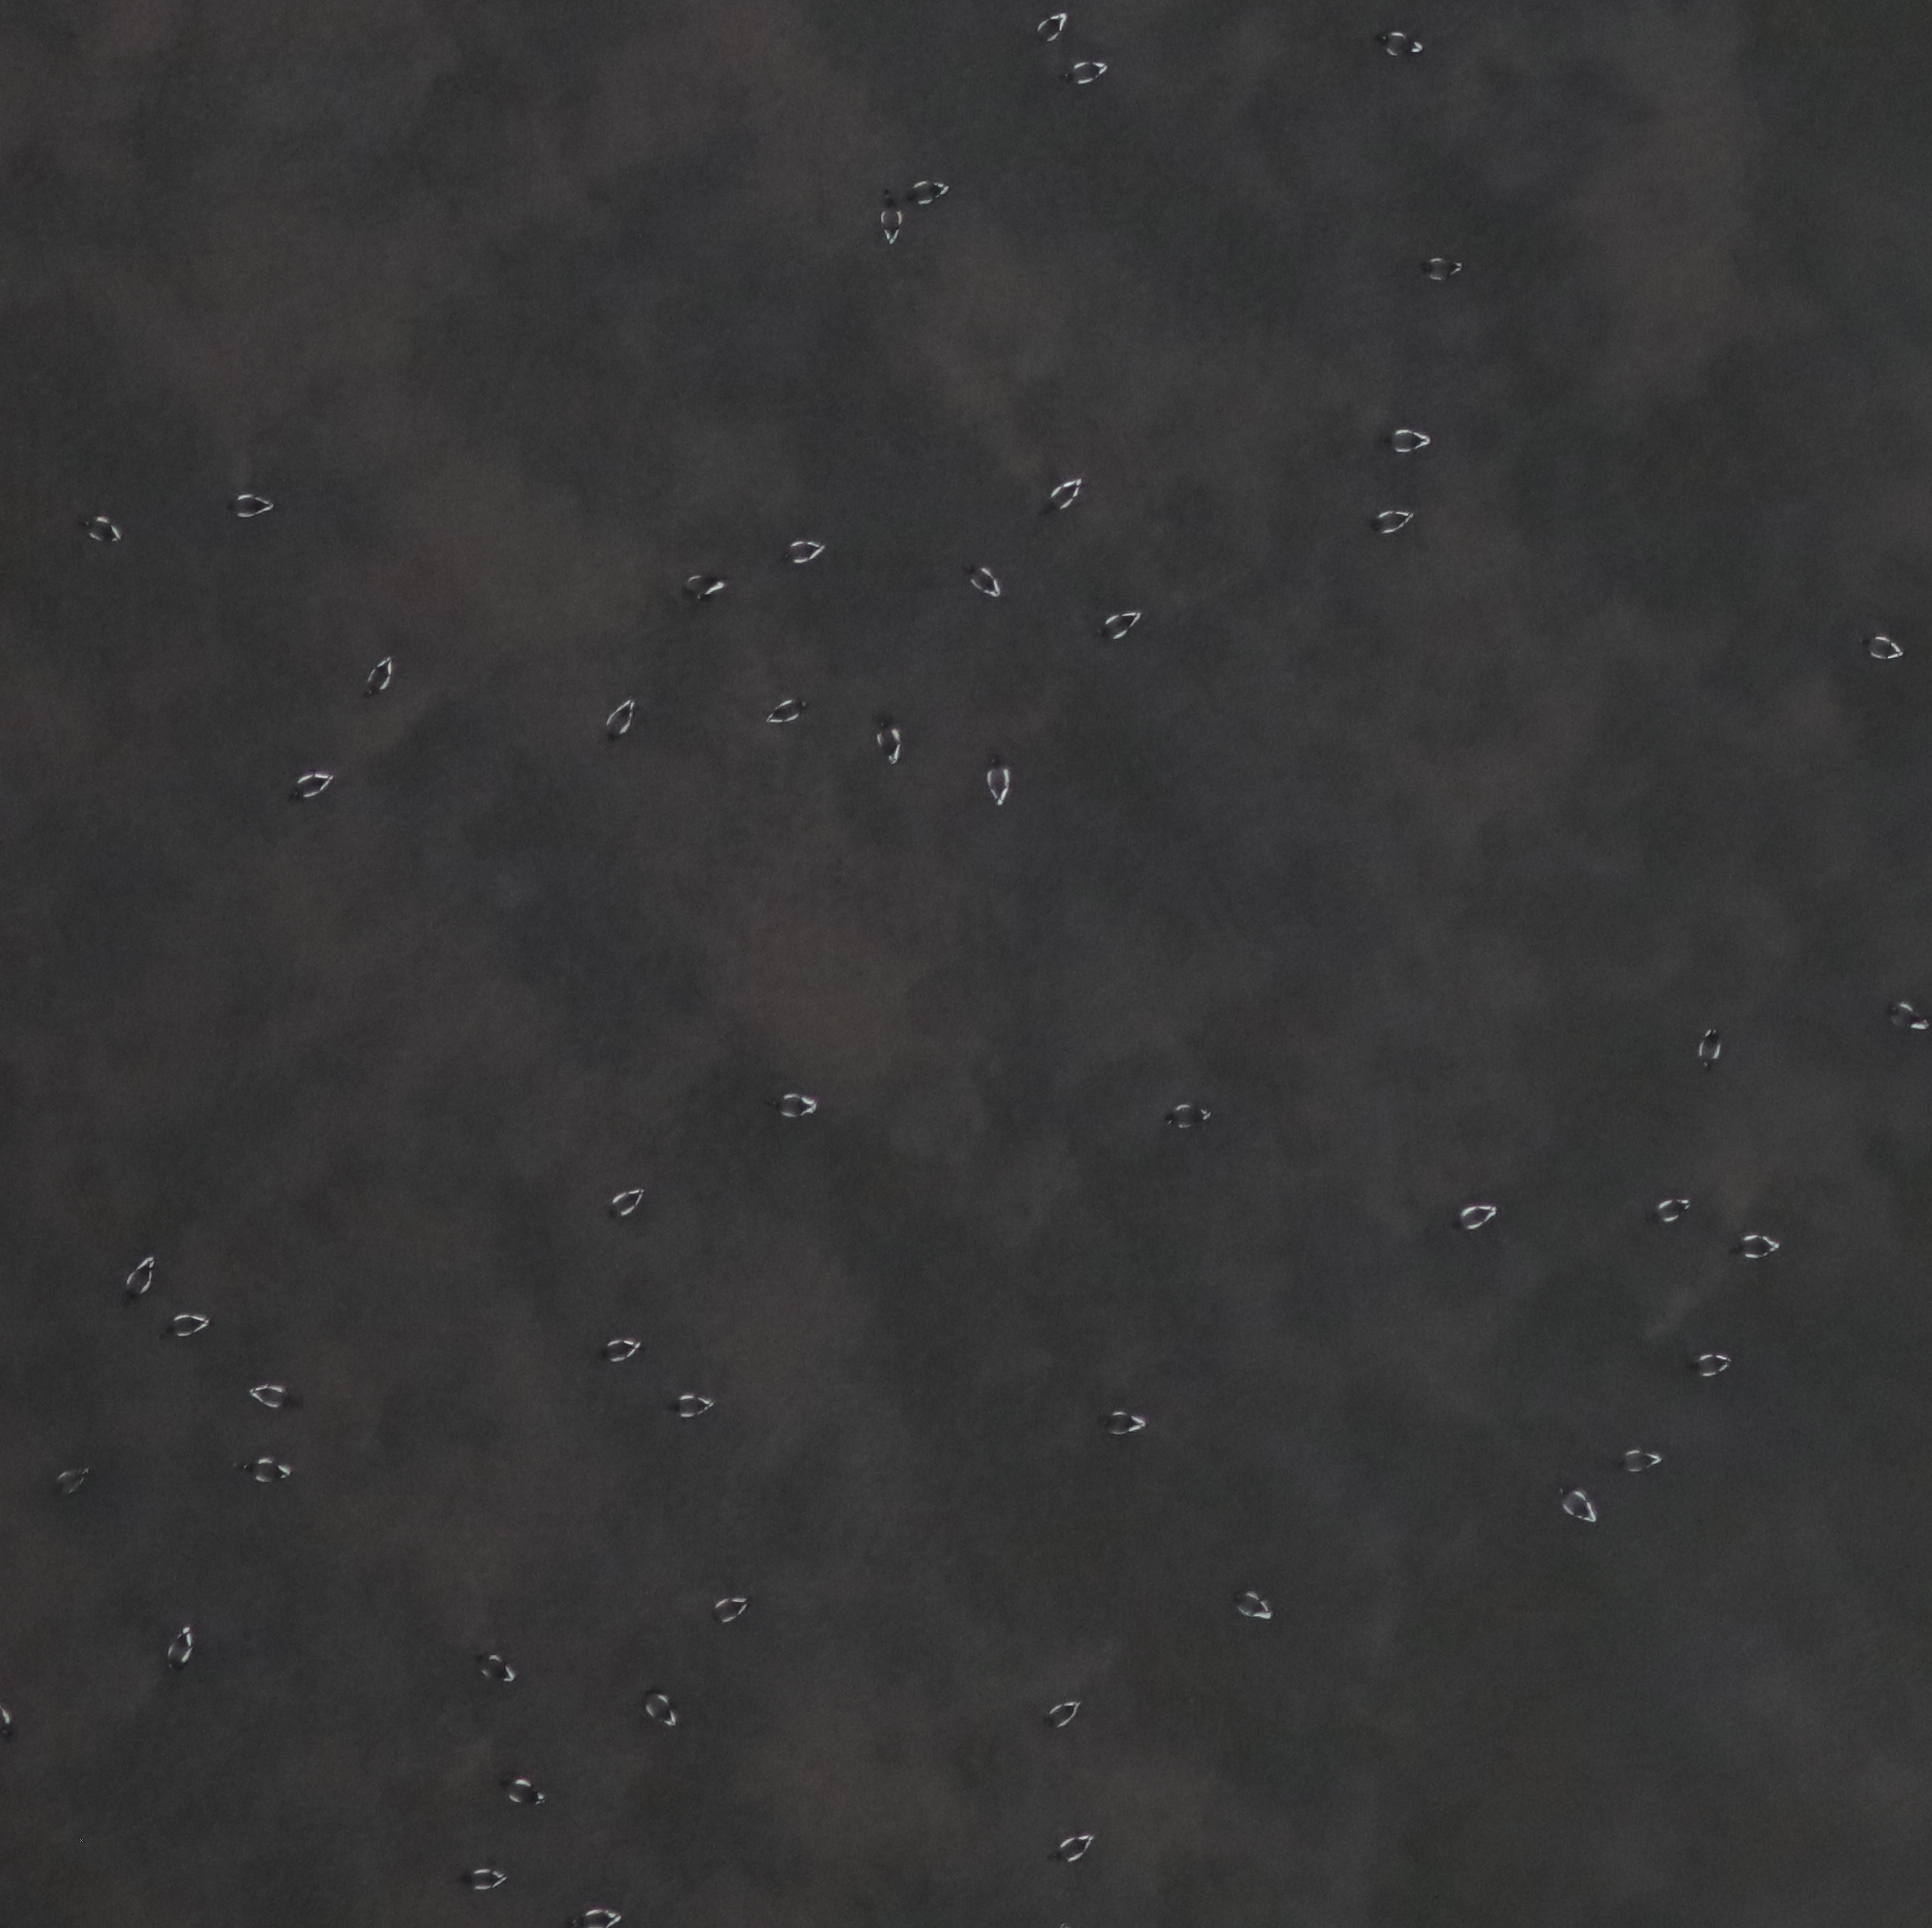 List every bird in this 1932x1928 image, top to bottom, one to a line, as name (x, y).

brant (1050, 21)
brant (1401, 44)
brant (1086, 73)
brant (929, 193)
brant (890, 219)
brant (1440, 268)
brant (1407, 441)
brant (1064, 495)
brant (250, 505)
brant (1393, 519)
brant (103, 529)
brant (802, 550)
brant (984, 581)
brant (706, 587)
brant (1120, 625)
brant (1883, 648)
brant (381, 677)
brant (787, 711)
brant (622, 719)
brant (889, 740)
brant (999, 779)
brant (312, 787)
brant (1910, 1016)
brant (1711, 1047)
brant (794, 1105)
brant (1191, 1116)
brant (626, 1203)
brant (1671, 1210)
brant (1476, 1218)
brant (1756, 1247)
brant (140, 1279)
brant (189, 1324)
brant (620, 1348)
brant (1711, 1365)
brant (273, 1396)
brant (690, 1405)
brant (1121, 1422)
brant (1638, 1460)
brant (267, 1470)
brant (70, 1476)
brant (1578, 1505)
brant (1253, 1603)
brant (731, 1608)
brant (181, 1650)
brant (496, 1665)
brant (660, 1708)
brant (1061, 1714)
brant (524, 1791)
brant (1074, 1849)
brant (485, 1879)
brant (596, 1916)